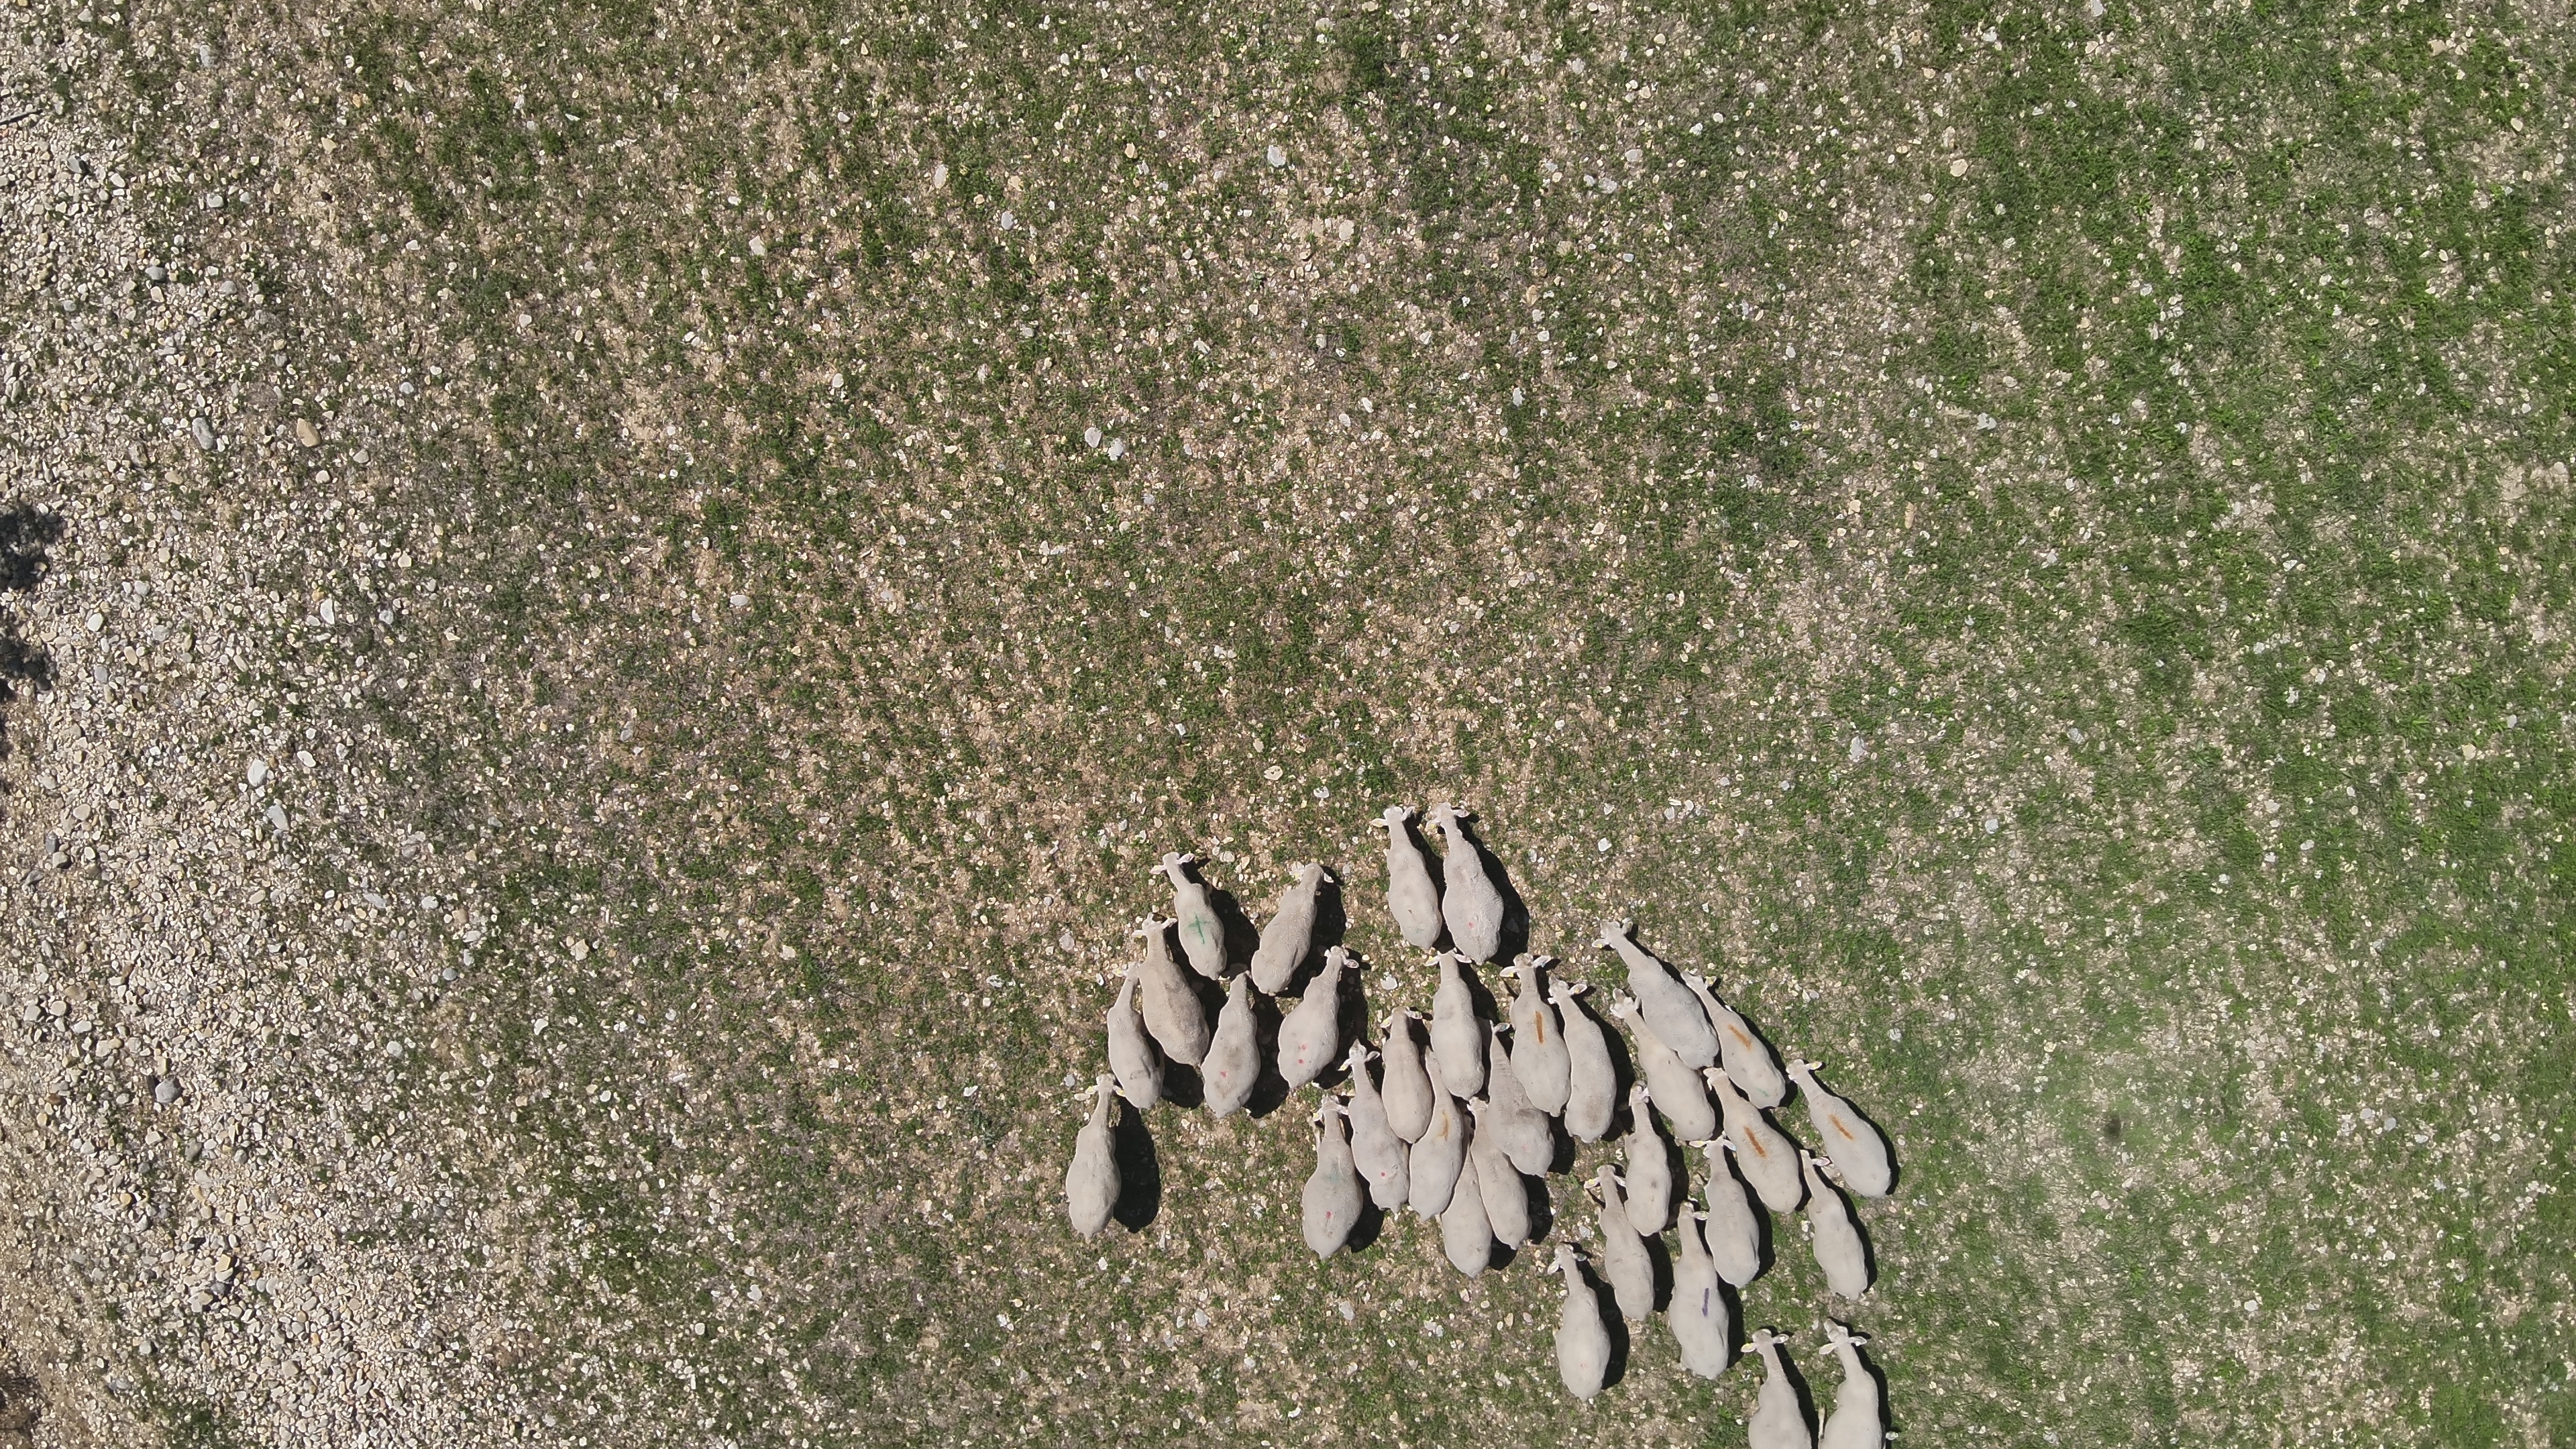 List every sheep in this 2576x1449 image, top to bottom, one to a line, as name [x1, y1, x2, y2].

sheep [1372, 804, 1443, 948]
sheep [1426, 804, 1505, 962]
sheep [1150, 851, 1234, 981]
sheep [1246, 861, 1335, 994]
sheep [1130, 917, 1211, 1066]
sheep [1595, 918, 1720, 1068]
sheep [1271, 945, 1358, 1090]
sheep [1423, 951, 1491, 1099]
sheep [1495, 952, 1568, 1112]
sheep [1102, 967, 1163, 1110]
sheep [1677, 969, 1787, 1110]
sheep [1198, 973, 1266, 1118]
sheep [1550, 981, 1620, 1144]
sheep [1608, 987, 1717, 1147]
sheep [1371, 1009, 1436, 1141]
sheep [1473, 1015, 1555, 1179]
sheep [1336, 1034, 1412, 1215]
sheep [1782, 1057, 1897, 1199]
sheep [1702, 1066, 1804, 1214]
sheep [1065, 1073, 1123, 1242]
sheep [1403, 1082, 1466, 1218]
sheep [1612, 1083, 1678, 1237]
sheep [1300, 1095, 1364, 1258]
sheep [1460, 1096, 1533, 1249]
sheep [1689, 1137, 1764, 1287]
sheep [1793, 1160, 1871, 1299]
sheep [1438, 1161, 1494, 1277]
sheep [1584, 1166, 1660, 1328]
sheep [1658, 1207, 1733, 1379]
sheep [1546, 1246, 1613, 1402]
sheep [1814, 1324, 1891, 1448]
sheep [1738, 1330, 1815, 1448]